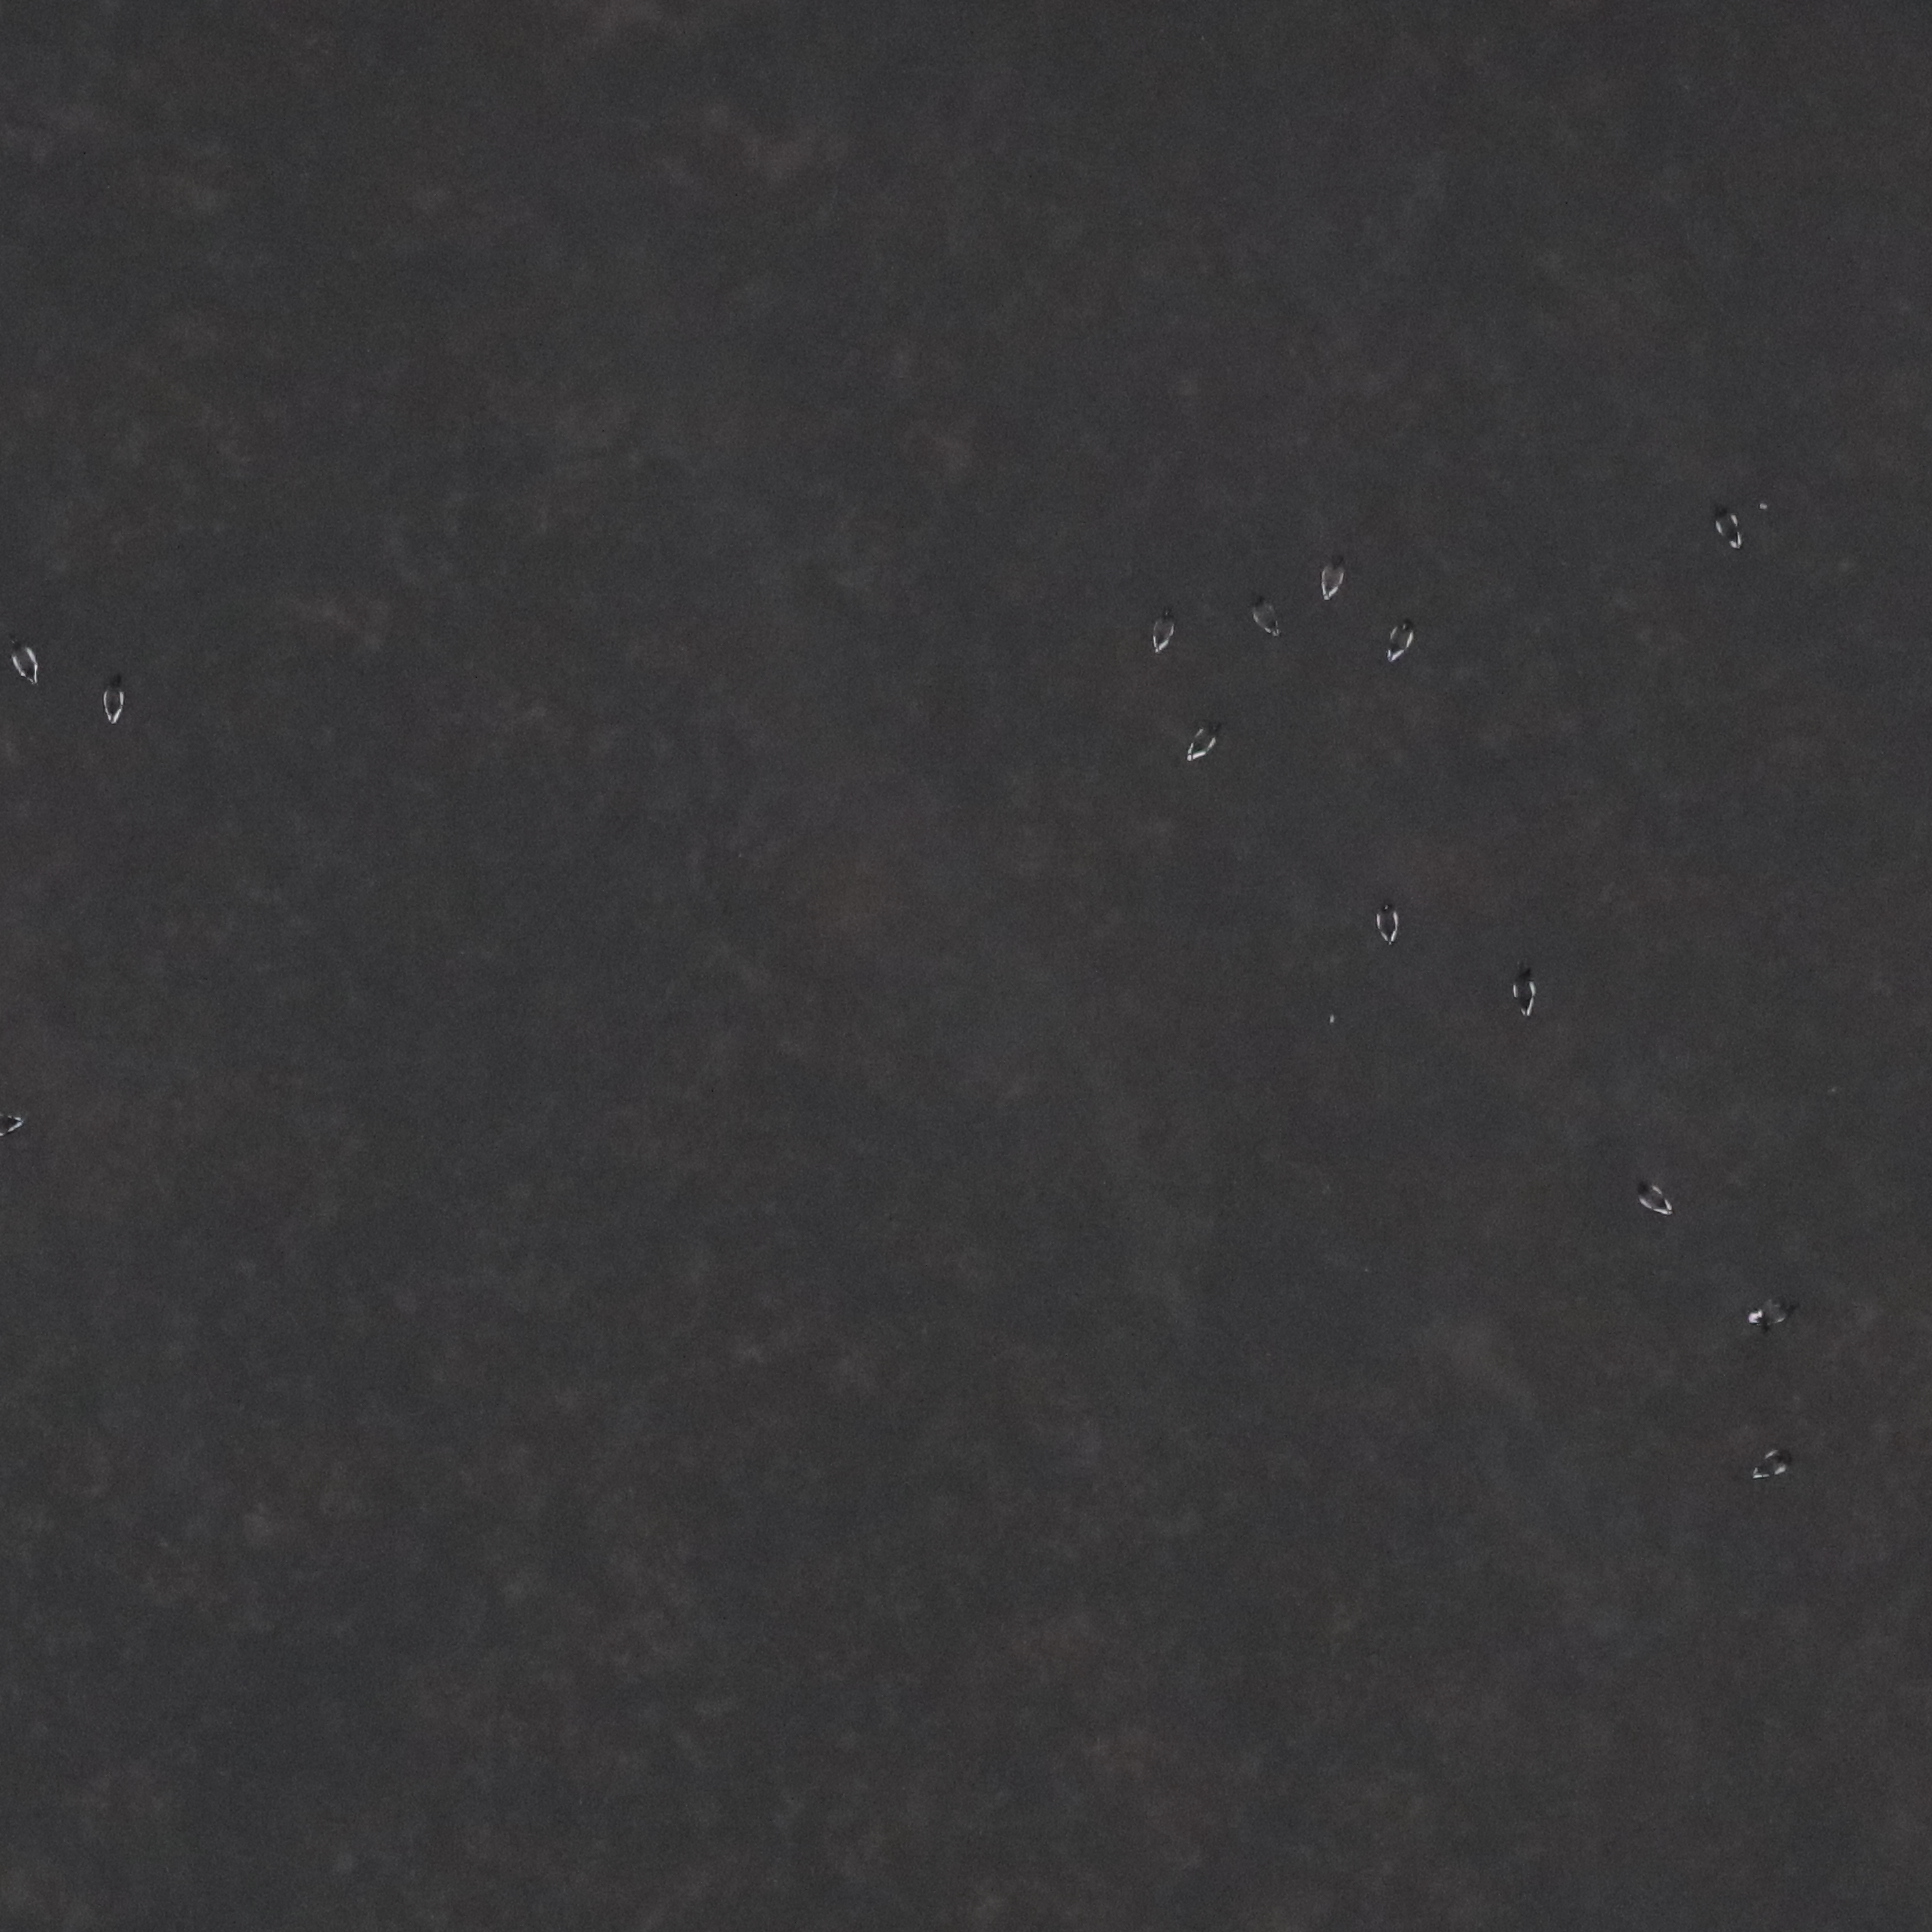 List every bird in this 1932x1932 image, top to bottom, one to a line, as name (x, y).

brant (1728, 524)
brant (1332, 577)
brant (1263, 618)
brant (1163, 630)
brant (1398, 639)
brant (24, 663)
brant (113, 700)
brant (1203, 741)
brant (1387, 923)
brant (1524, 991)
brant (1653, 1198)
brant (1771, 1315)
brant (1772, 1464)